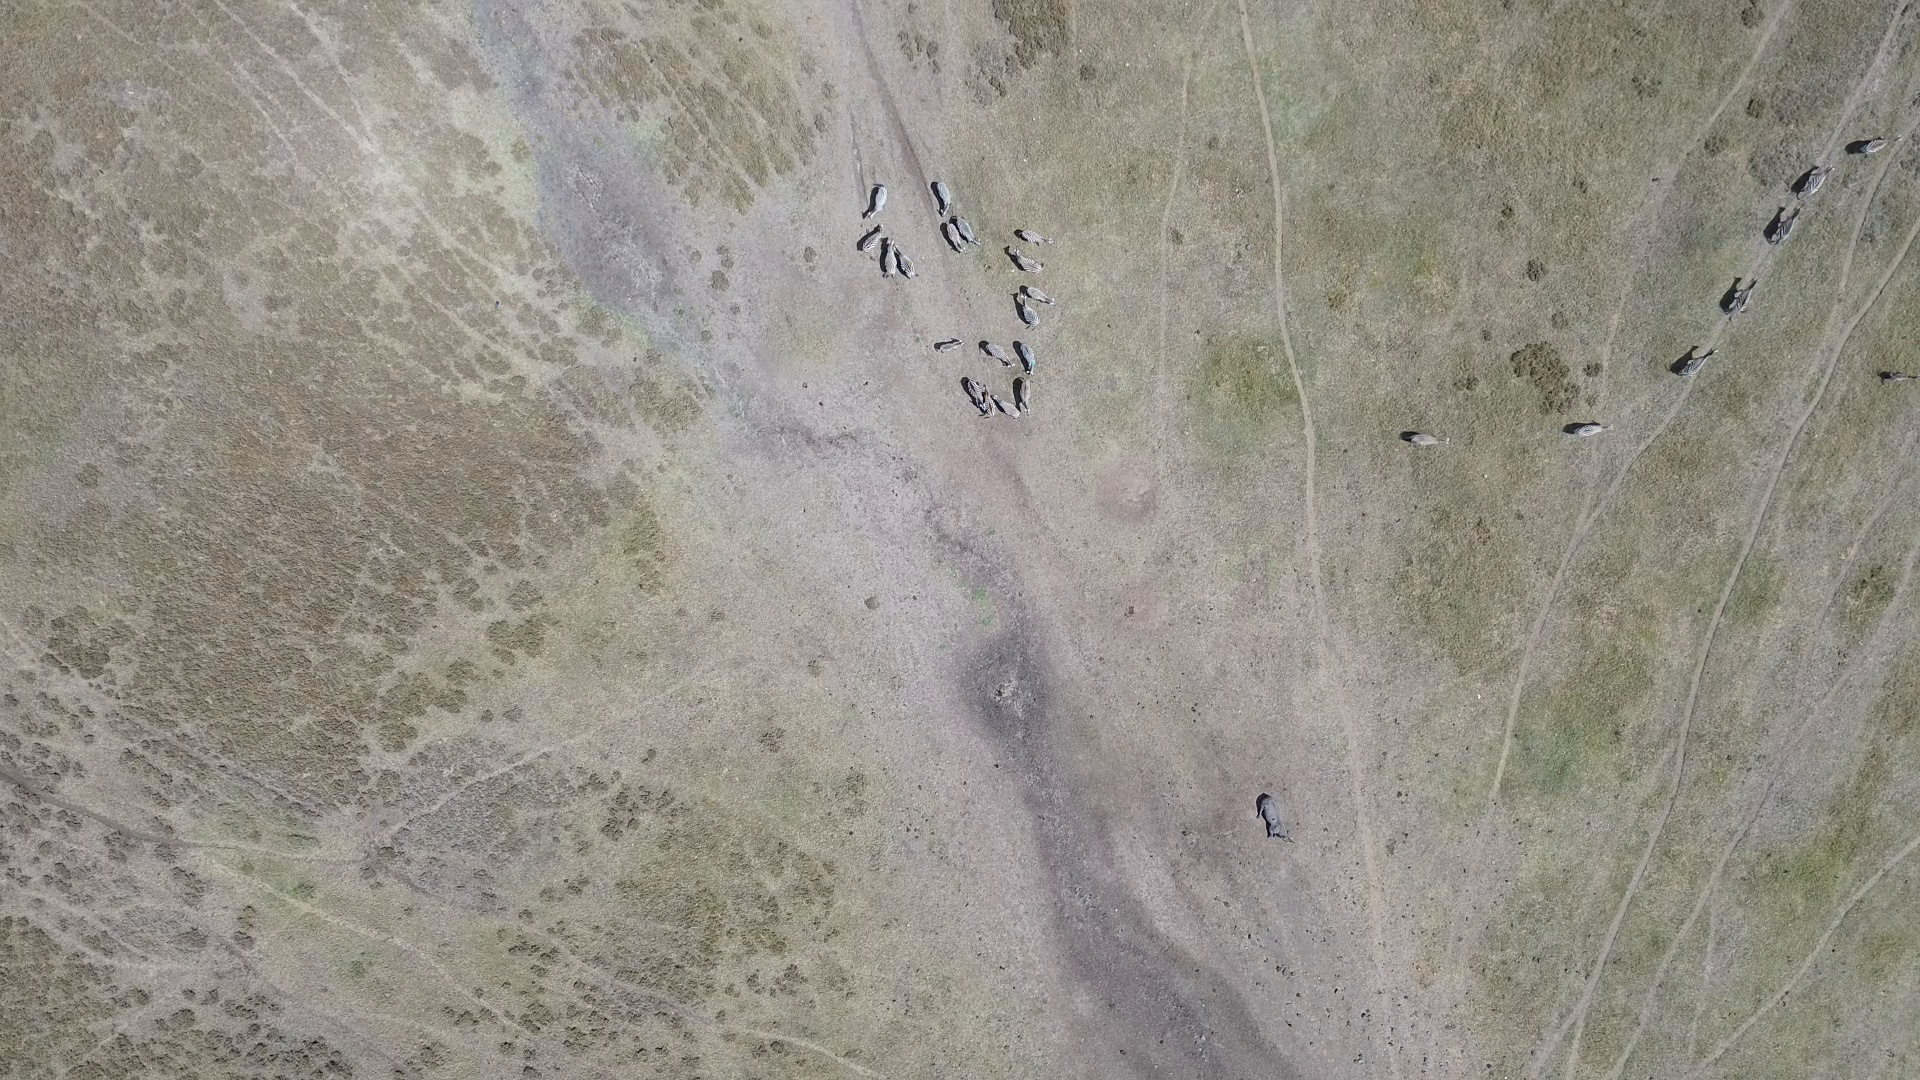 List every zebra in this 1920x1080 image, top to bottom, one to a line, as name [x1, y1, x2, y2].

zebra [1856, 133, 1905, 159]
zebra [1793, 171, 1825, 201]
zebra [929, 179, 953, 211]
zebra [863, 184, 889, 220]
zebra [1770, 210, 1800, 247]
zebra [957, 217, 983, 247]
zebra [945, 223, 970, 254]
zebra [857, 227, 884, 258]
zebra [1016, 229, 1050, 245]
zebra [885, 238, 903, 278]
zebra [1013, 245, 1045, 274]
zebra [896, 248, 918, 280]
zebra [1732, 275, 1757, 314]
zebra [1024, 285, 1055, 309]
zebra [1018, 290, 1038, 325]
zebra [929, 341, 961, 354]
zebra [979, 341, 1014, 365]
zebra [1017, 341, 1035, 371]
zebra [1677, 350, 1714, 380]
zebra [1879, 375, 1905, 385]
zebra [983, 377, 994, 419]
zebra [965, 382, 988, 416]
zebra [1016, 385, 1030, 417]
zebra [992, 392, 1021, 419]
zebra [1563, 424, 1609, 438]
zebra [1402, 435, 1437, 446]
zebra [1261, 796, 1286, 840]